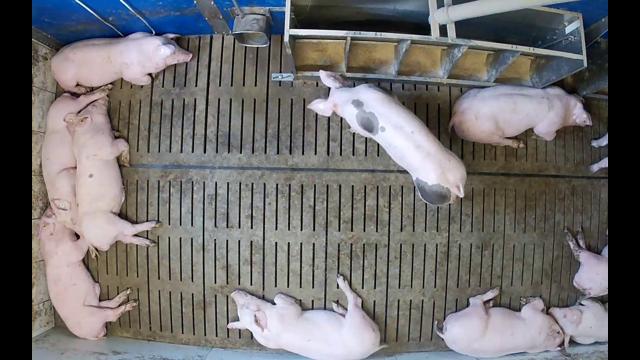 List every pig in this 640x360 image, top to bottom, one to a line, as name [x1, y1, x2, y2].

pig [50, 30, 193, 94]
pig [306, 69, 468, 208]
pig [40, 84, 114, 239]
pig [449, 86, 593, 151]
pig [65, 95, 162, 253]
pig [591, 130, 608, 179]
pig [38, 204, 139, 341]
pig [564, 222, 607, 300]
pig [226, 274, 390, 360]
pig [432, 286, 564, 357]
pig [547, 296, 608, 352]